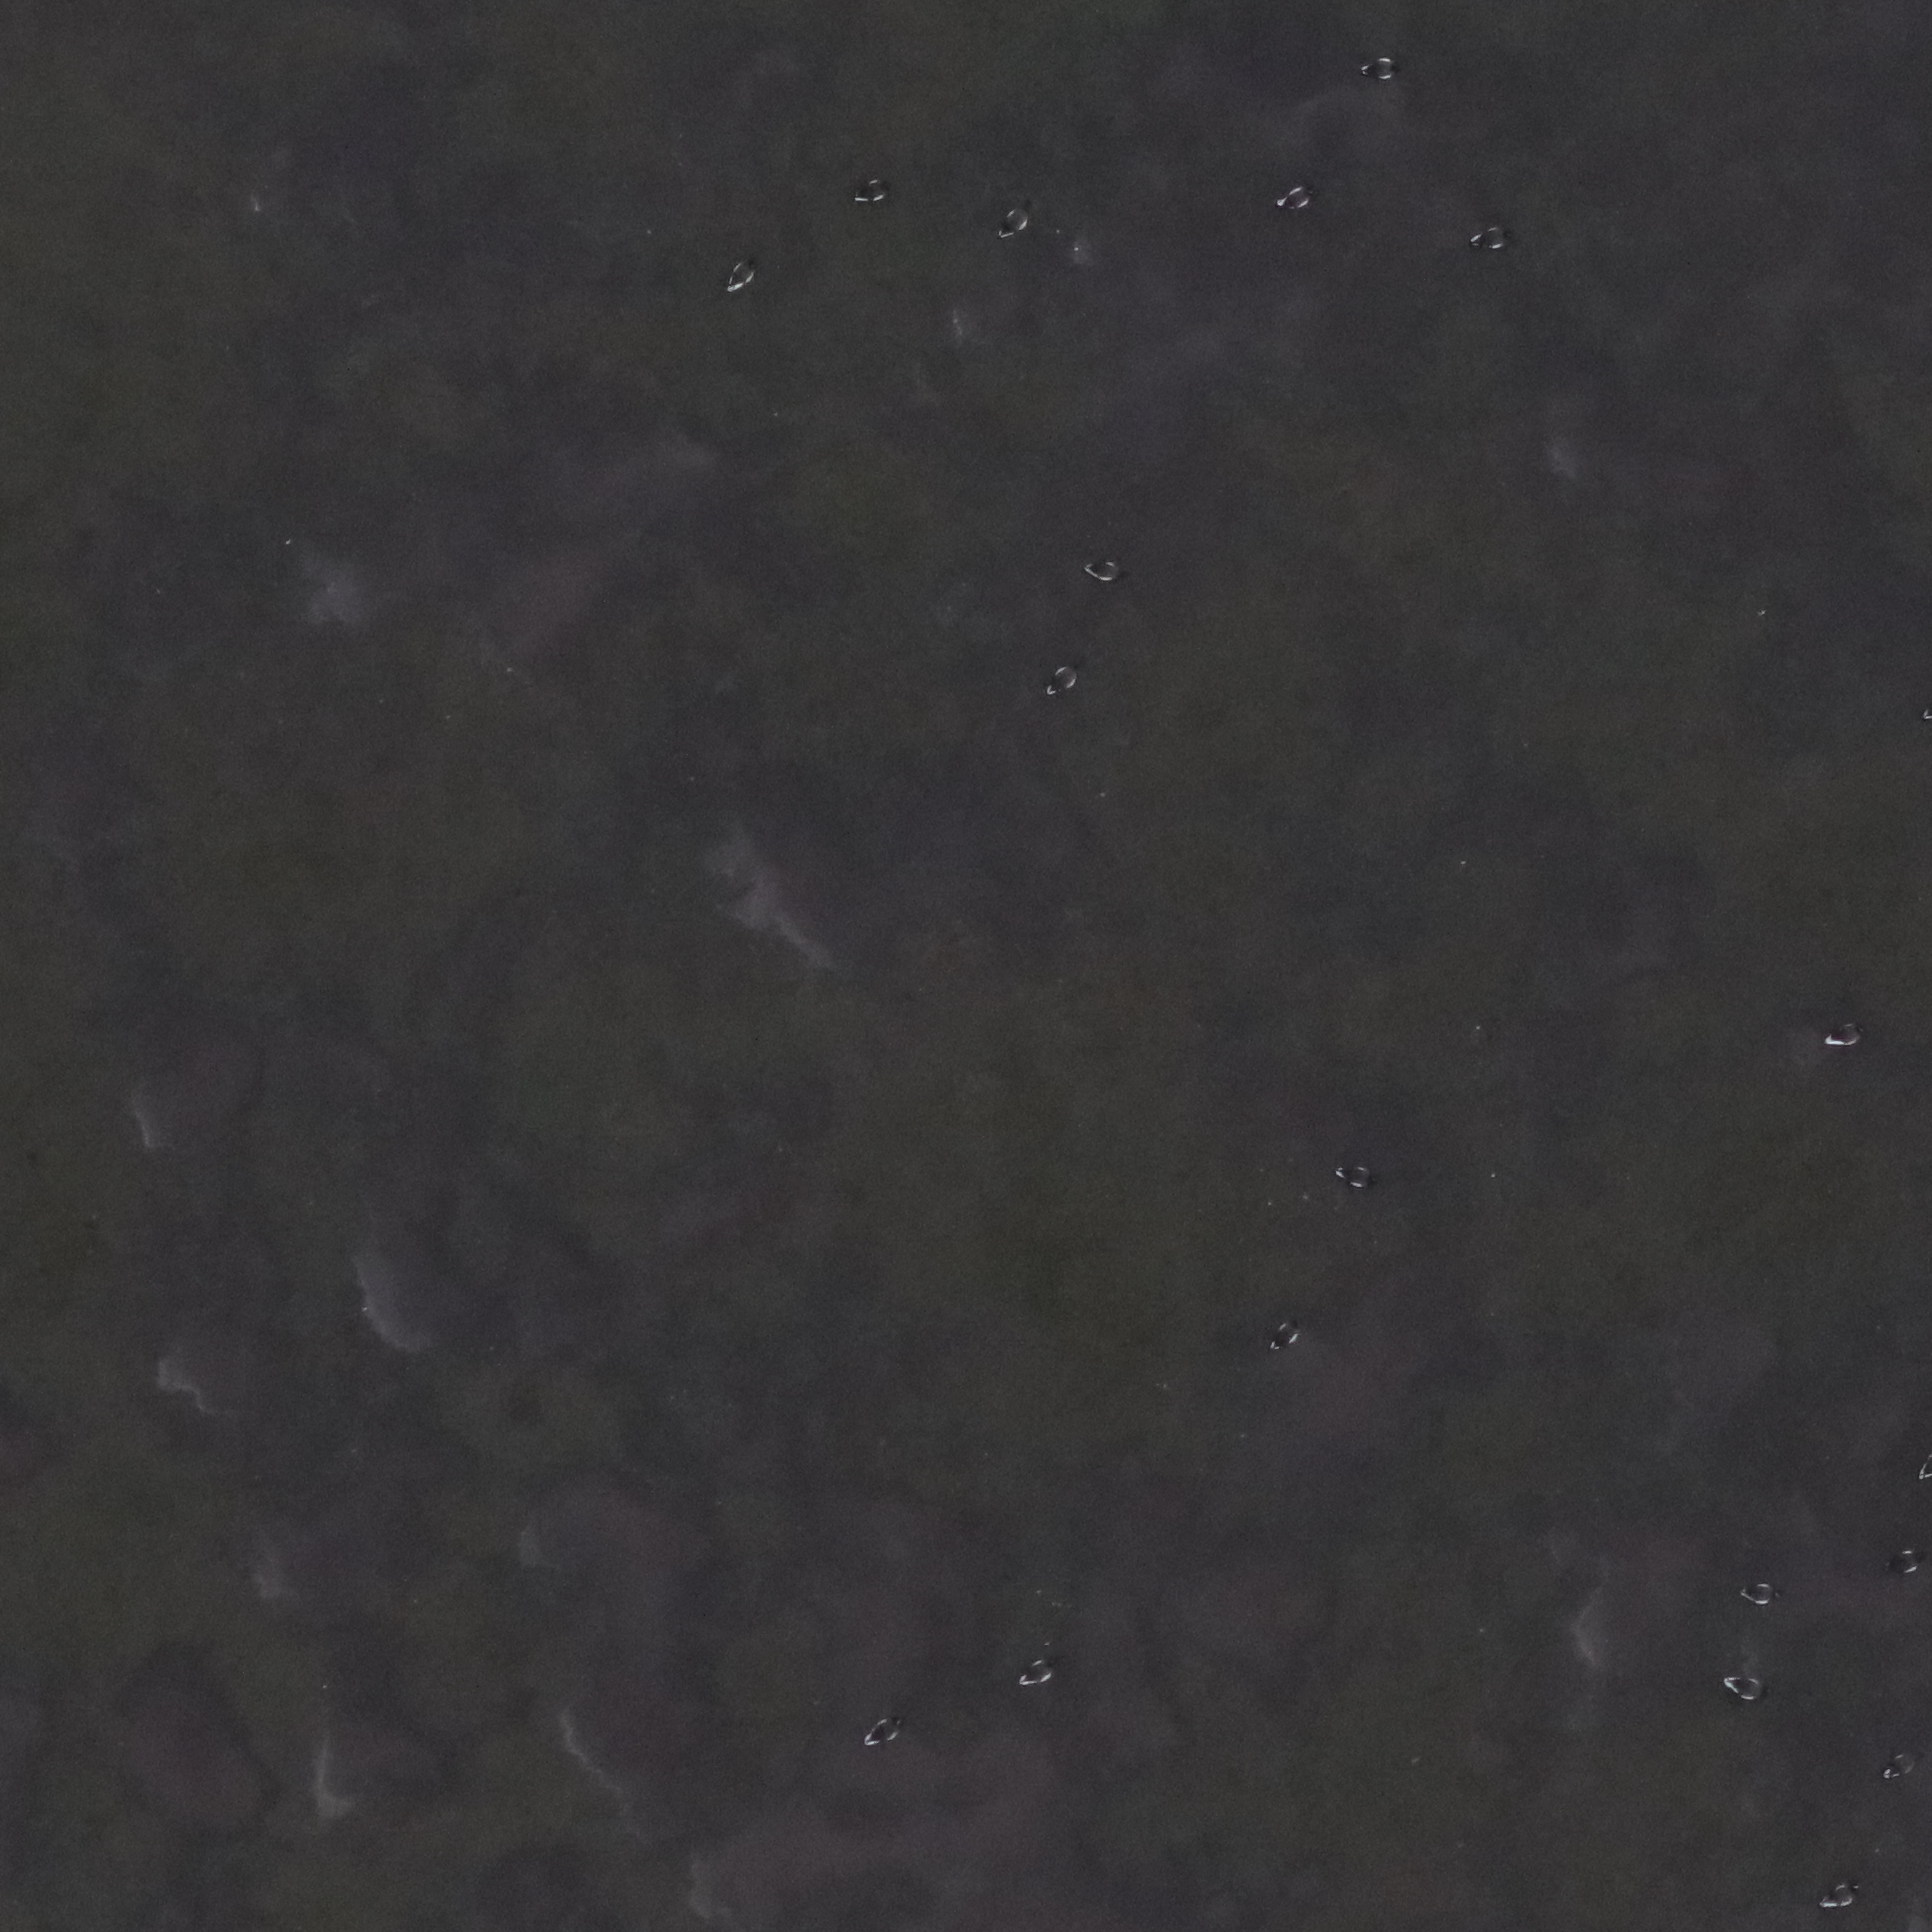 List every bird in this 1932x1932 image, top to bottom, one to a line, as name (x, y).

brant (1381, 68)
brant (871, 189)
brant (1295, 197)
brant (1013, 219)
brant (1491, 239)
brant (741, 274)
brant (1102, 570)
brant (1063, 678)
brant (1844, 1035)
brant (1355, 1176)
brant (1286, 1333)
brant (1907, 1560)
brant (1760, 1592)
brant (1036, 1672)
brant (1747, 1688)
brant (884, 1730)
brant (1900, 1764)
brant (1840, 1896)